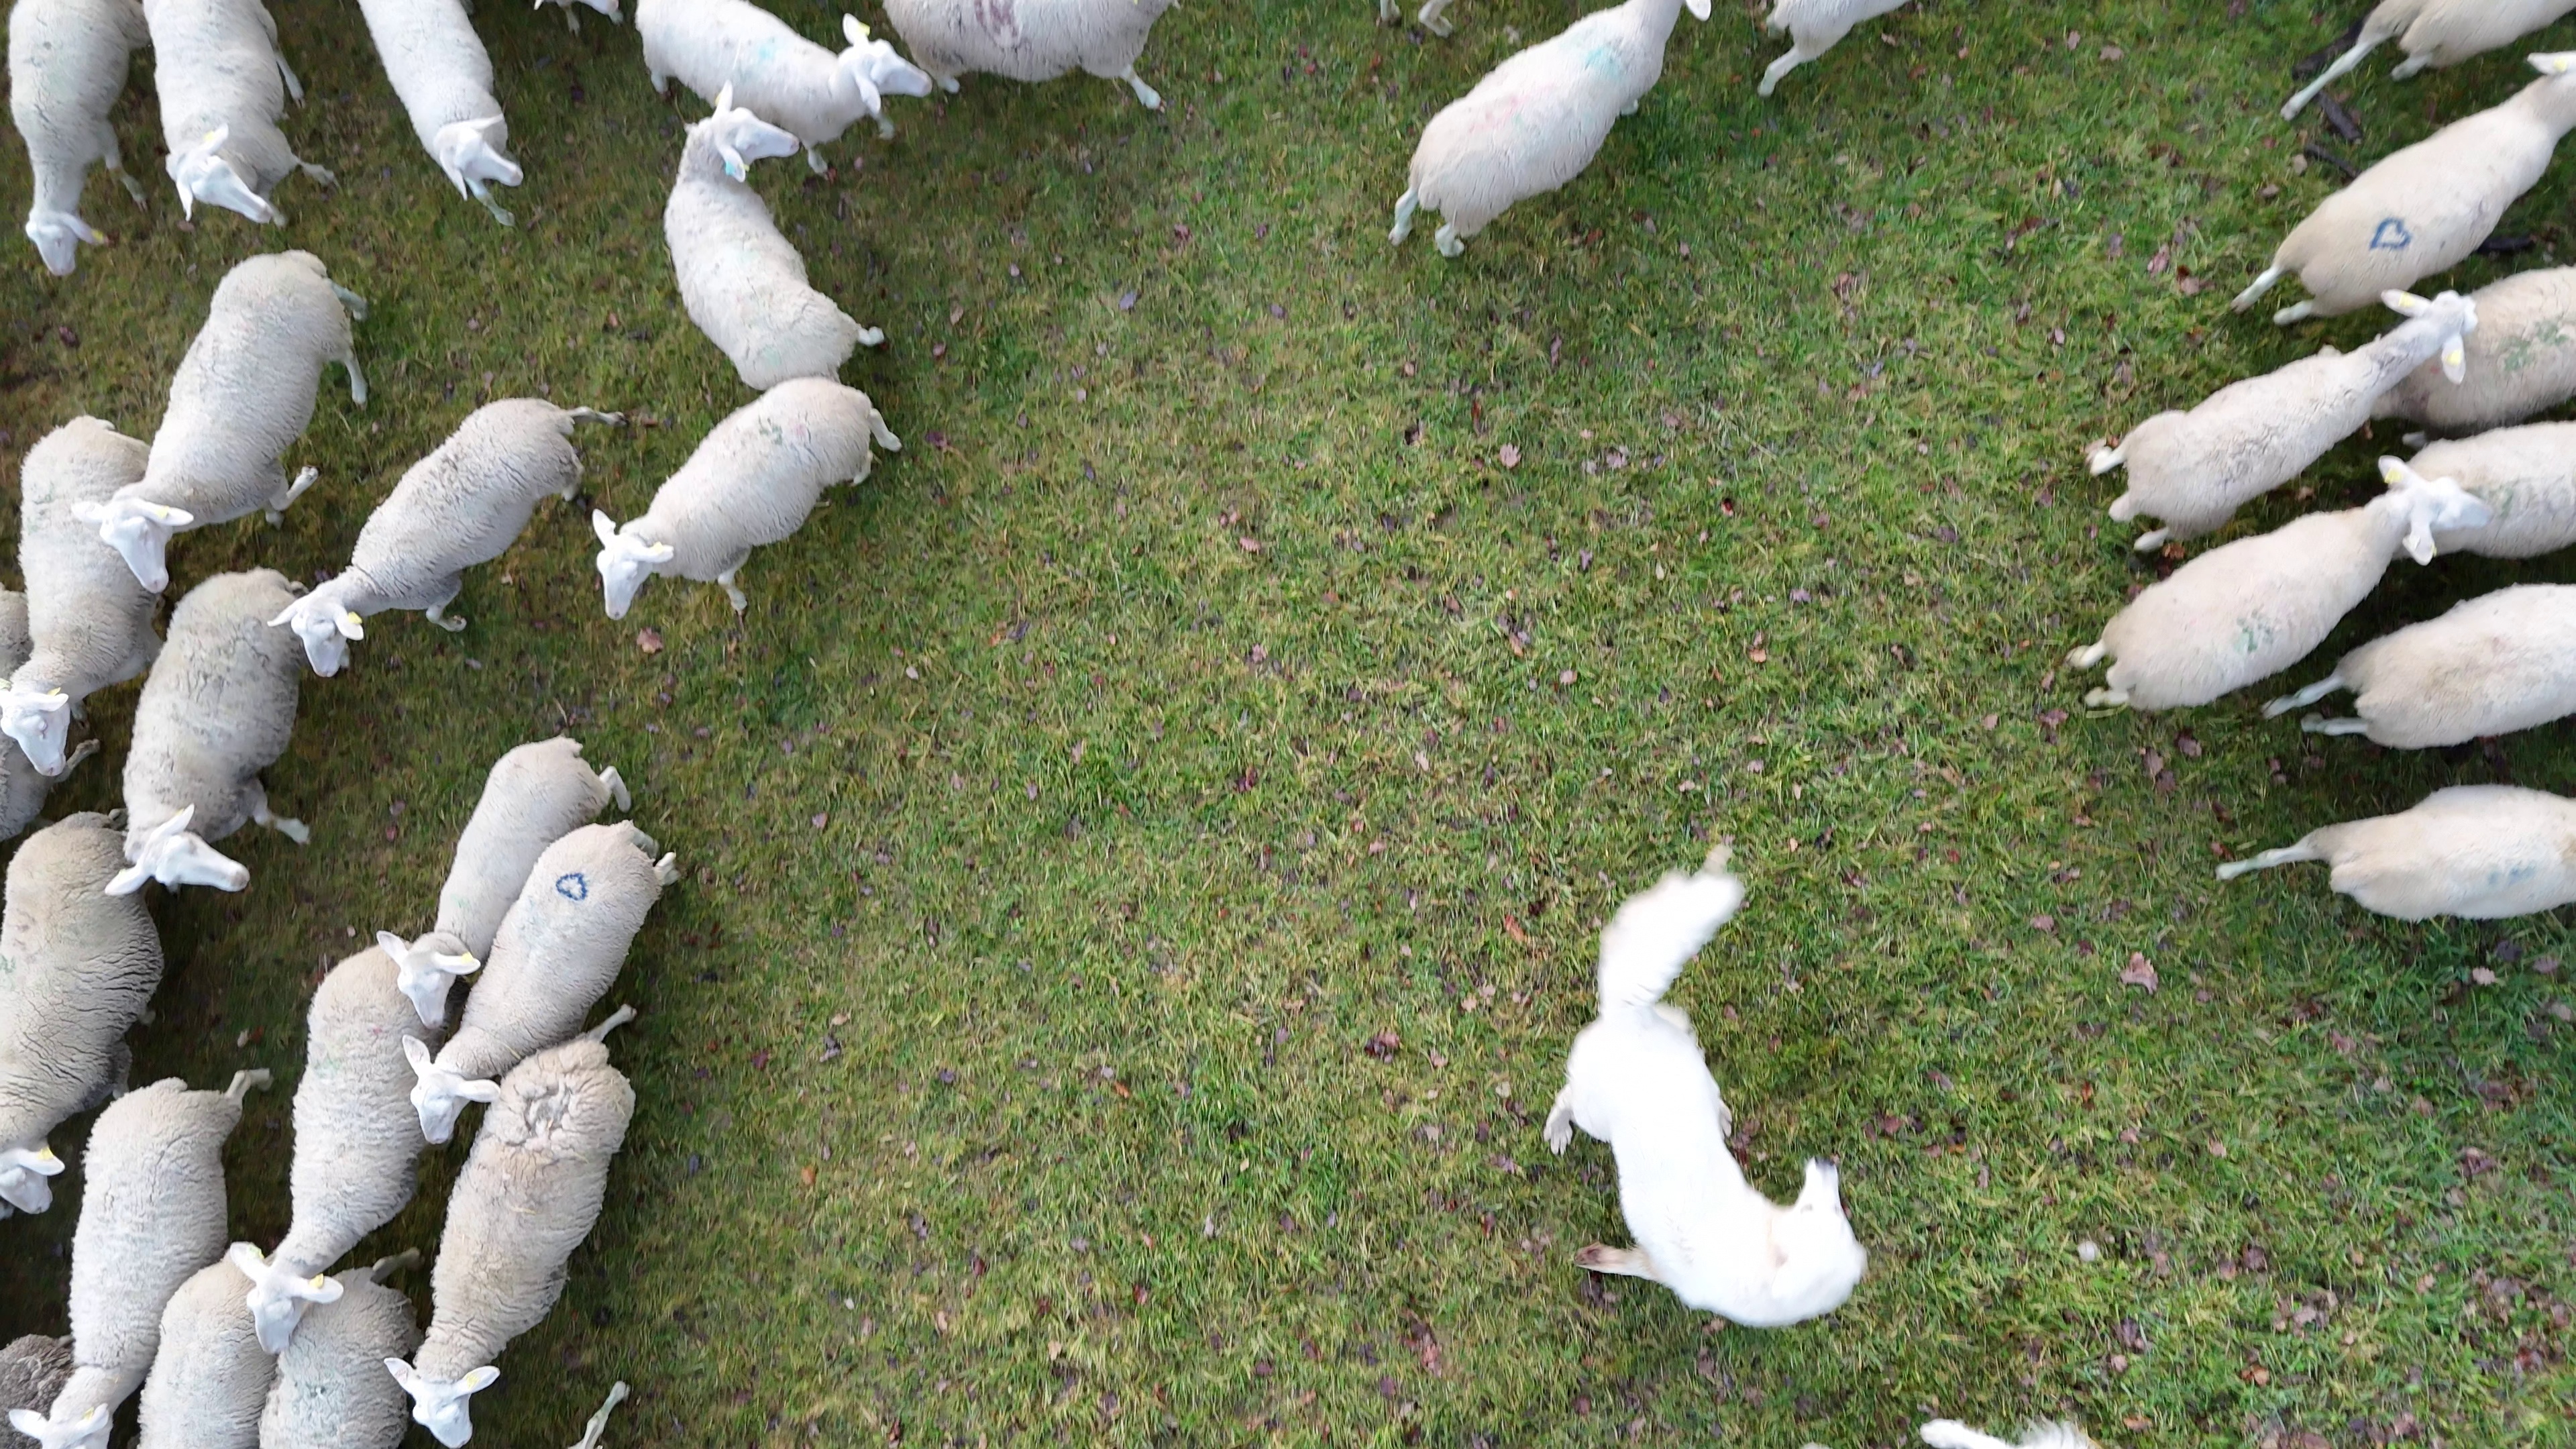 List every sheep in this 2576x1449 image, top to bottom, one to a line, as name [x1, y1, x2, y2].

sheep [10, 0, 149, 277]
sheep [142, 0, 336, 225]
sheep [634, 0, 931, 174]
sheep [879, 0, 1175, 110]
sheep [1389, 0, 1711, 257]
sheep [1761, 0, 1911, 96]
sheep [2276, 0, 2576, 122]
sheep [357, 1, 522, 226]
sheep [2228, 52, 2576, 322]
sheep [664, 79, 887, 390]
sheep [71, 250, 368, 593]
sheep [2369, 266, 2576, 426]
sheep [2089, 288, 2477, 550]
sheep [590, 375, 900, 619]
sheep [267, 393, 590, 679]
sheep [2, 416, 153, 776]
sheep [2406, 421, 2576, 556]
sheep [2072, 455, 2489, 717]
sheep [104, 567, 305, 900]
sheep [2261, 584, 2576, 750]
sheep [377, 736, 630, 1025]
sheep [2216, 784, 2576, 919]
sheep [0, 812, 162, 1220]
sheep [403, 819, 680, 1140]
sheep [230, 945, 433, 1353]
sheep [386, 1005, 639, 1446]
sheep [7, 1066, 271, 1449]
sheep [259, 1246, 425, 1449]
sheep [139, 1248, 278, 1449]